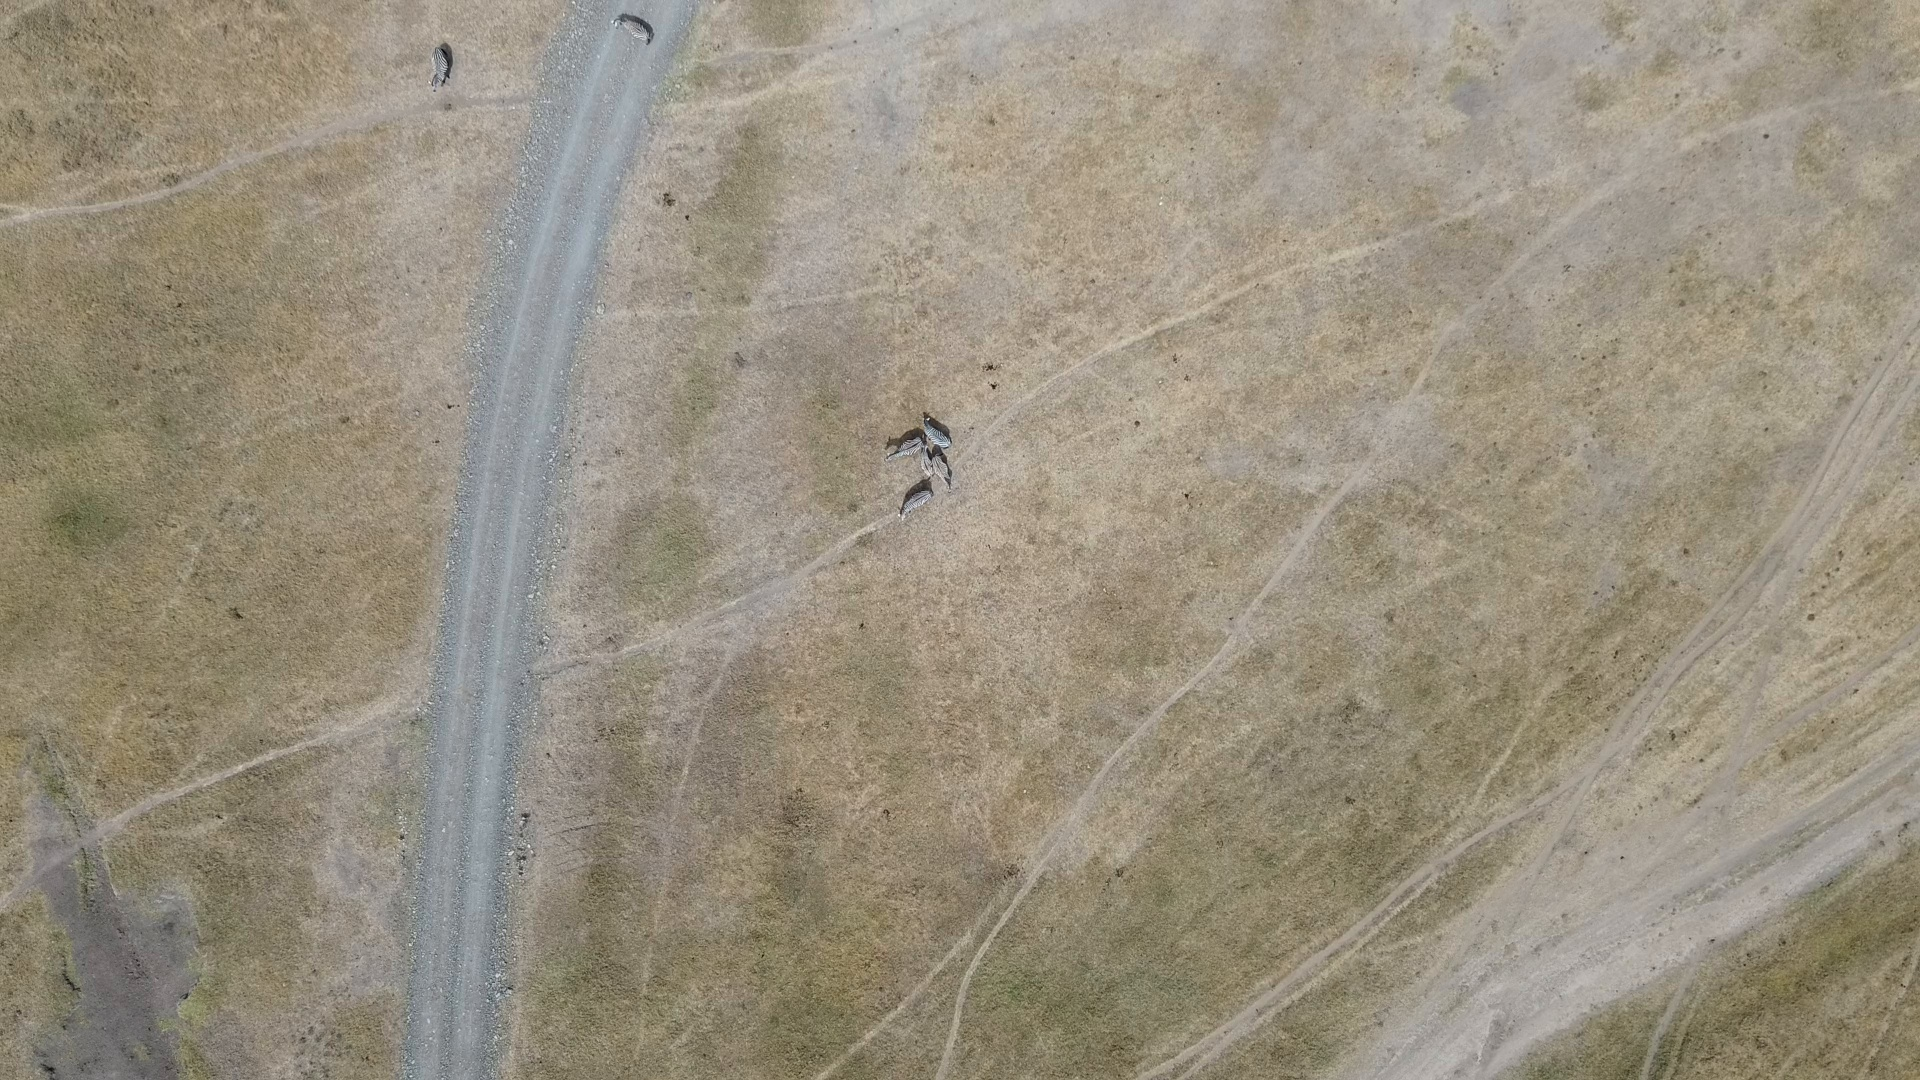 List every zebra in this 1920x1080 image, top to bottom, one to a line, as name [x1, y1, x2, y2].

zebra [612, 17, 654, 47]
zebra [427, 49, 448, 92]
zebra [921, 418, 954, 448]
zebra [883, 440, 922, 464]
zebra [918, 442, 934, 477]
zebra [932, 453, 955, 490]
zebra [898, 489, 934, 518]